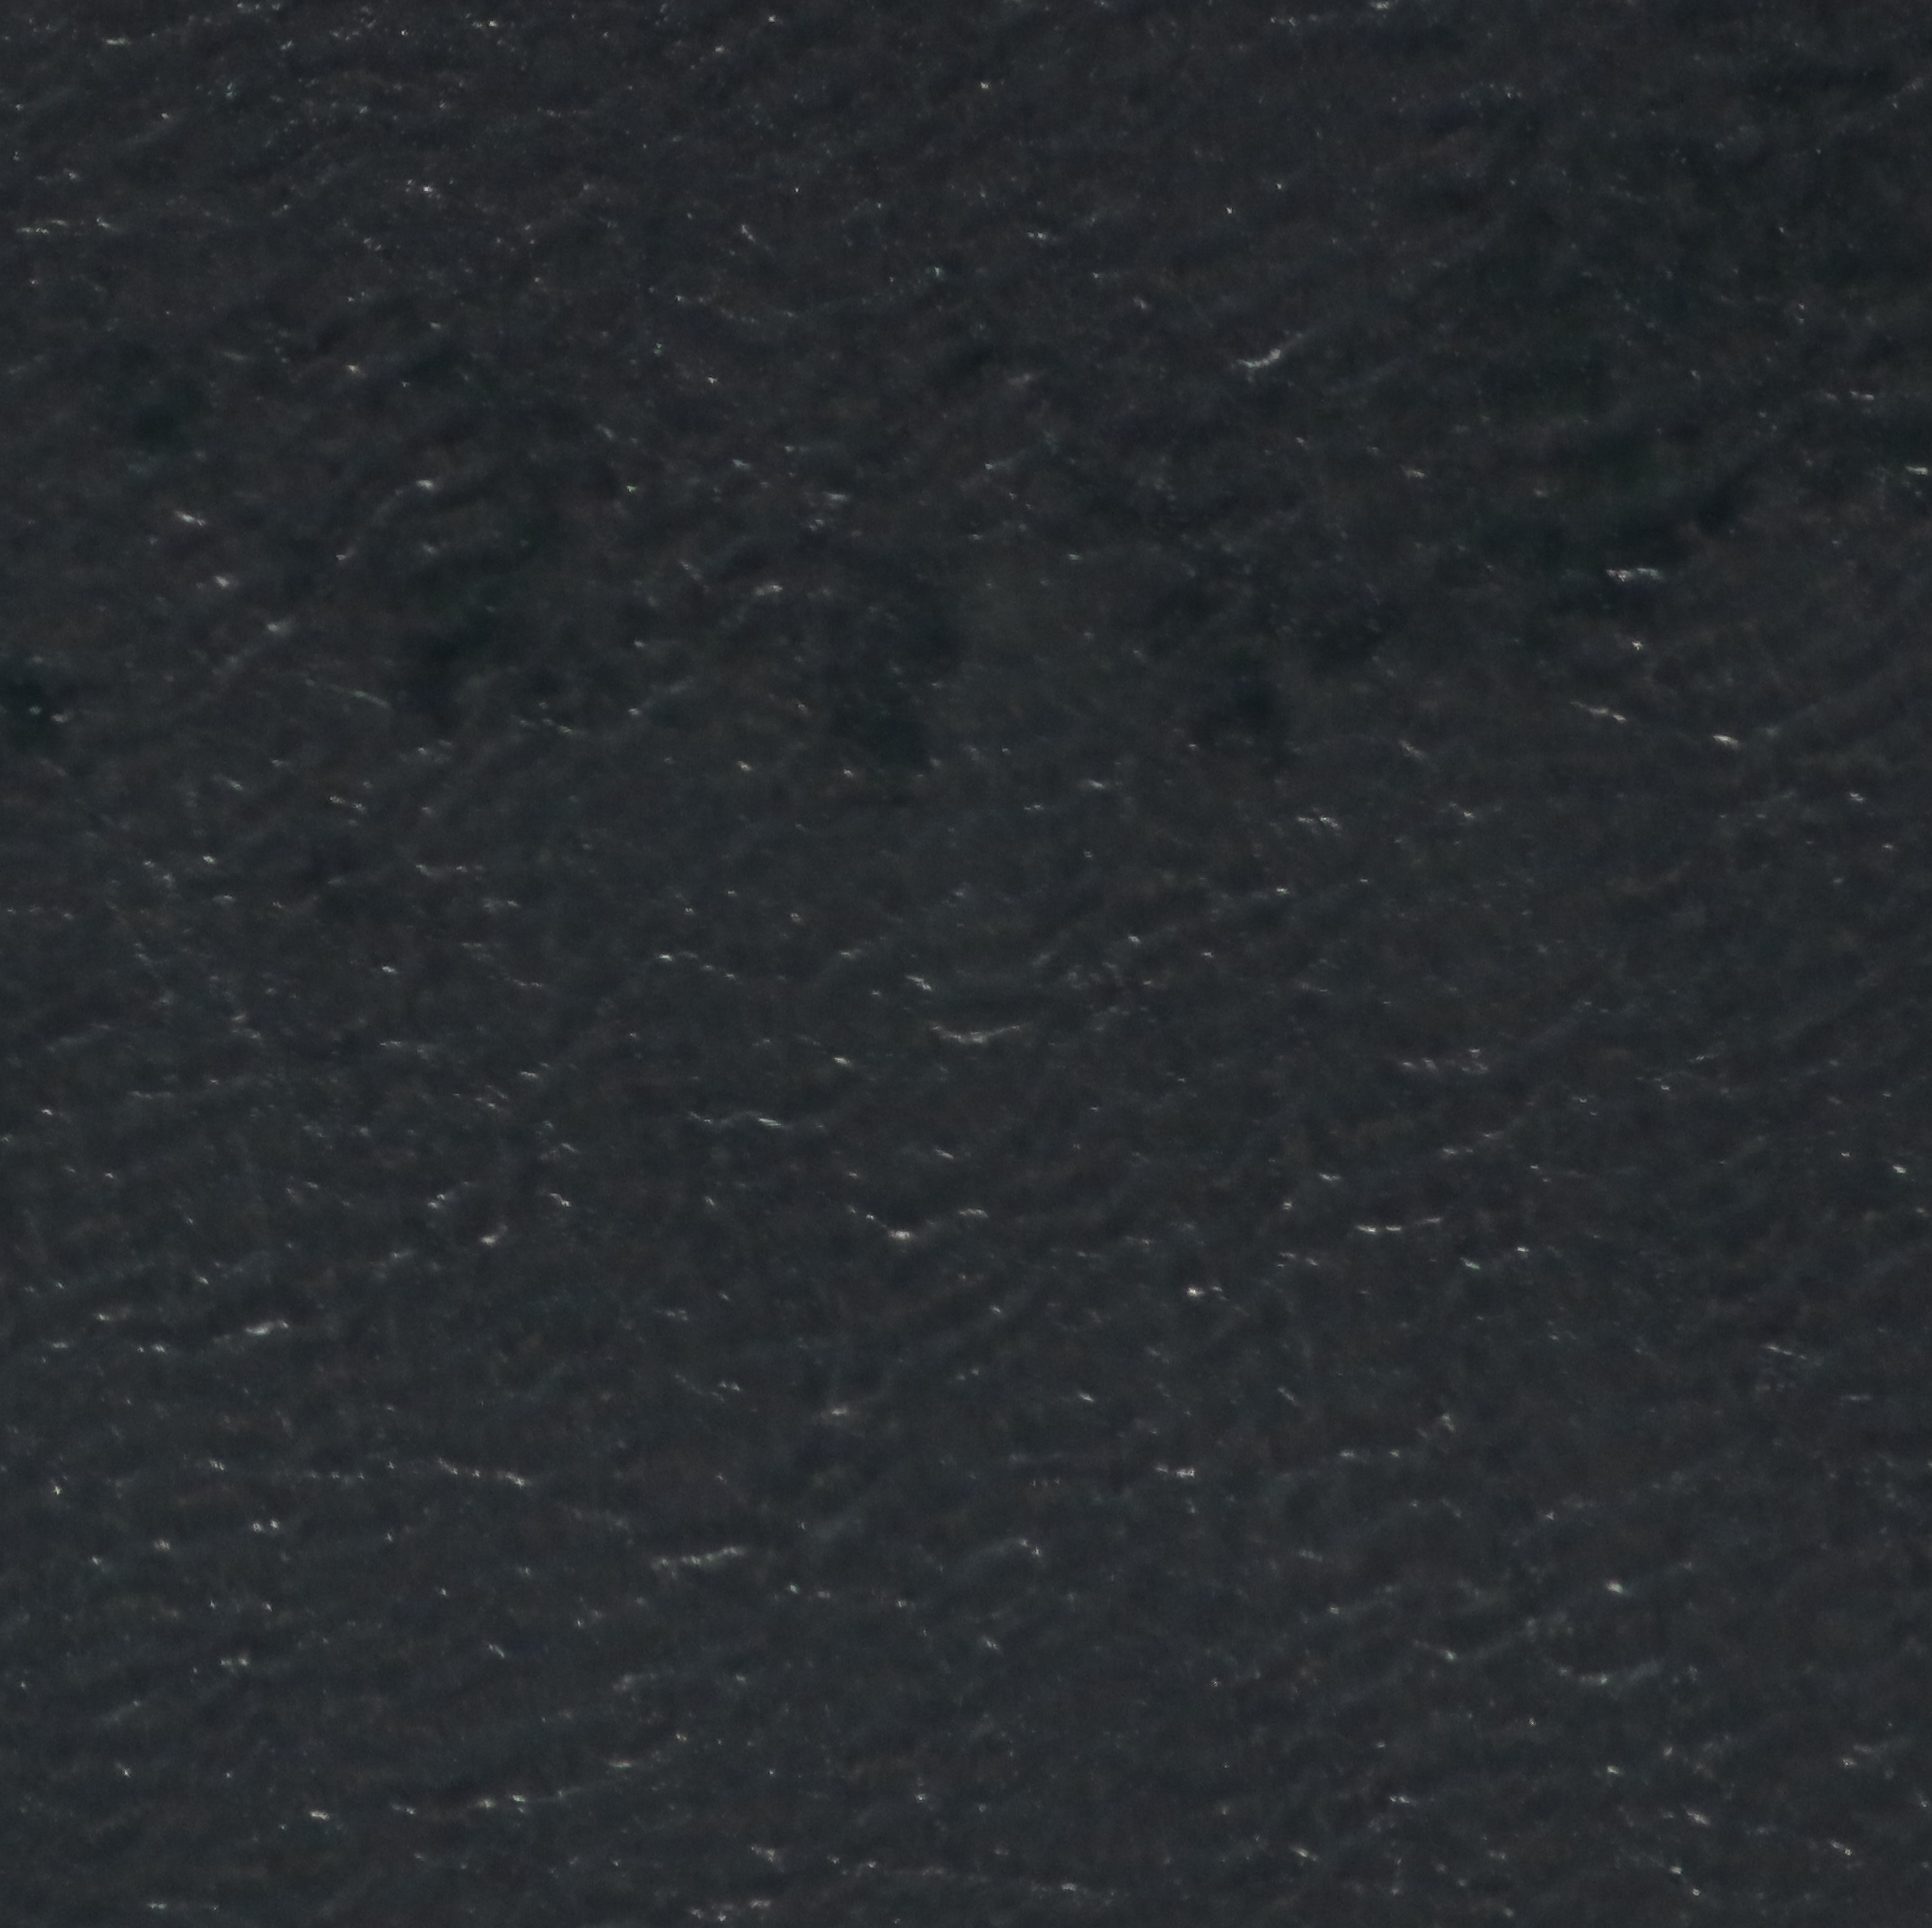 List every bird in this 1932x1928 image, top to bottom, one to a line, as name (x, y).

None